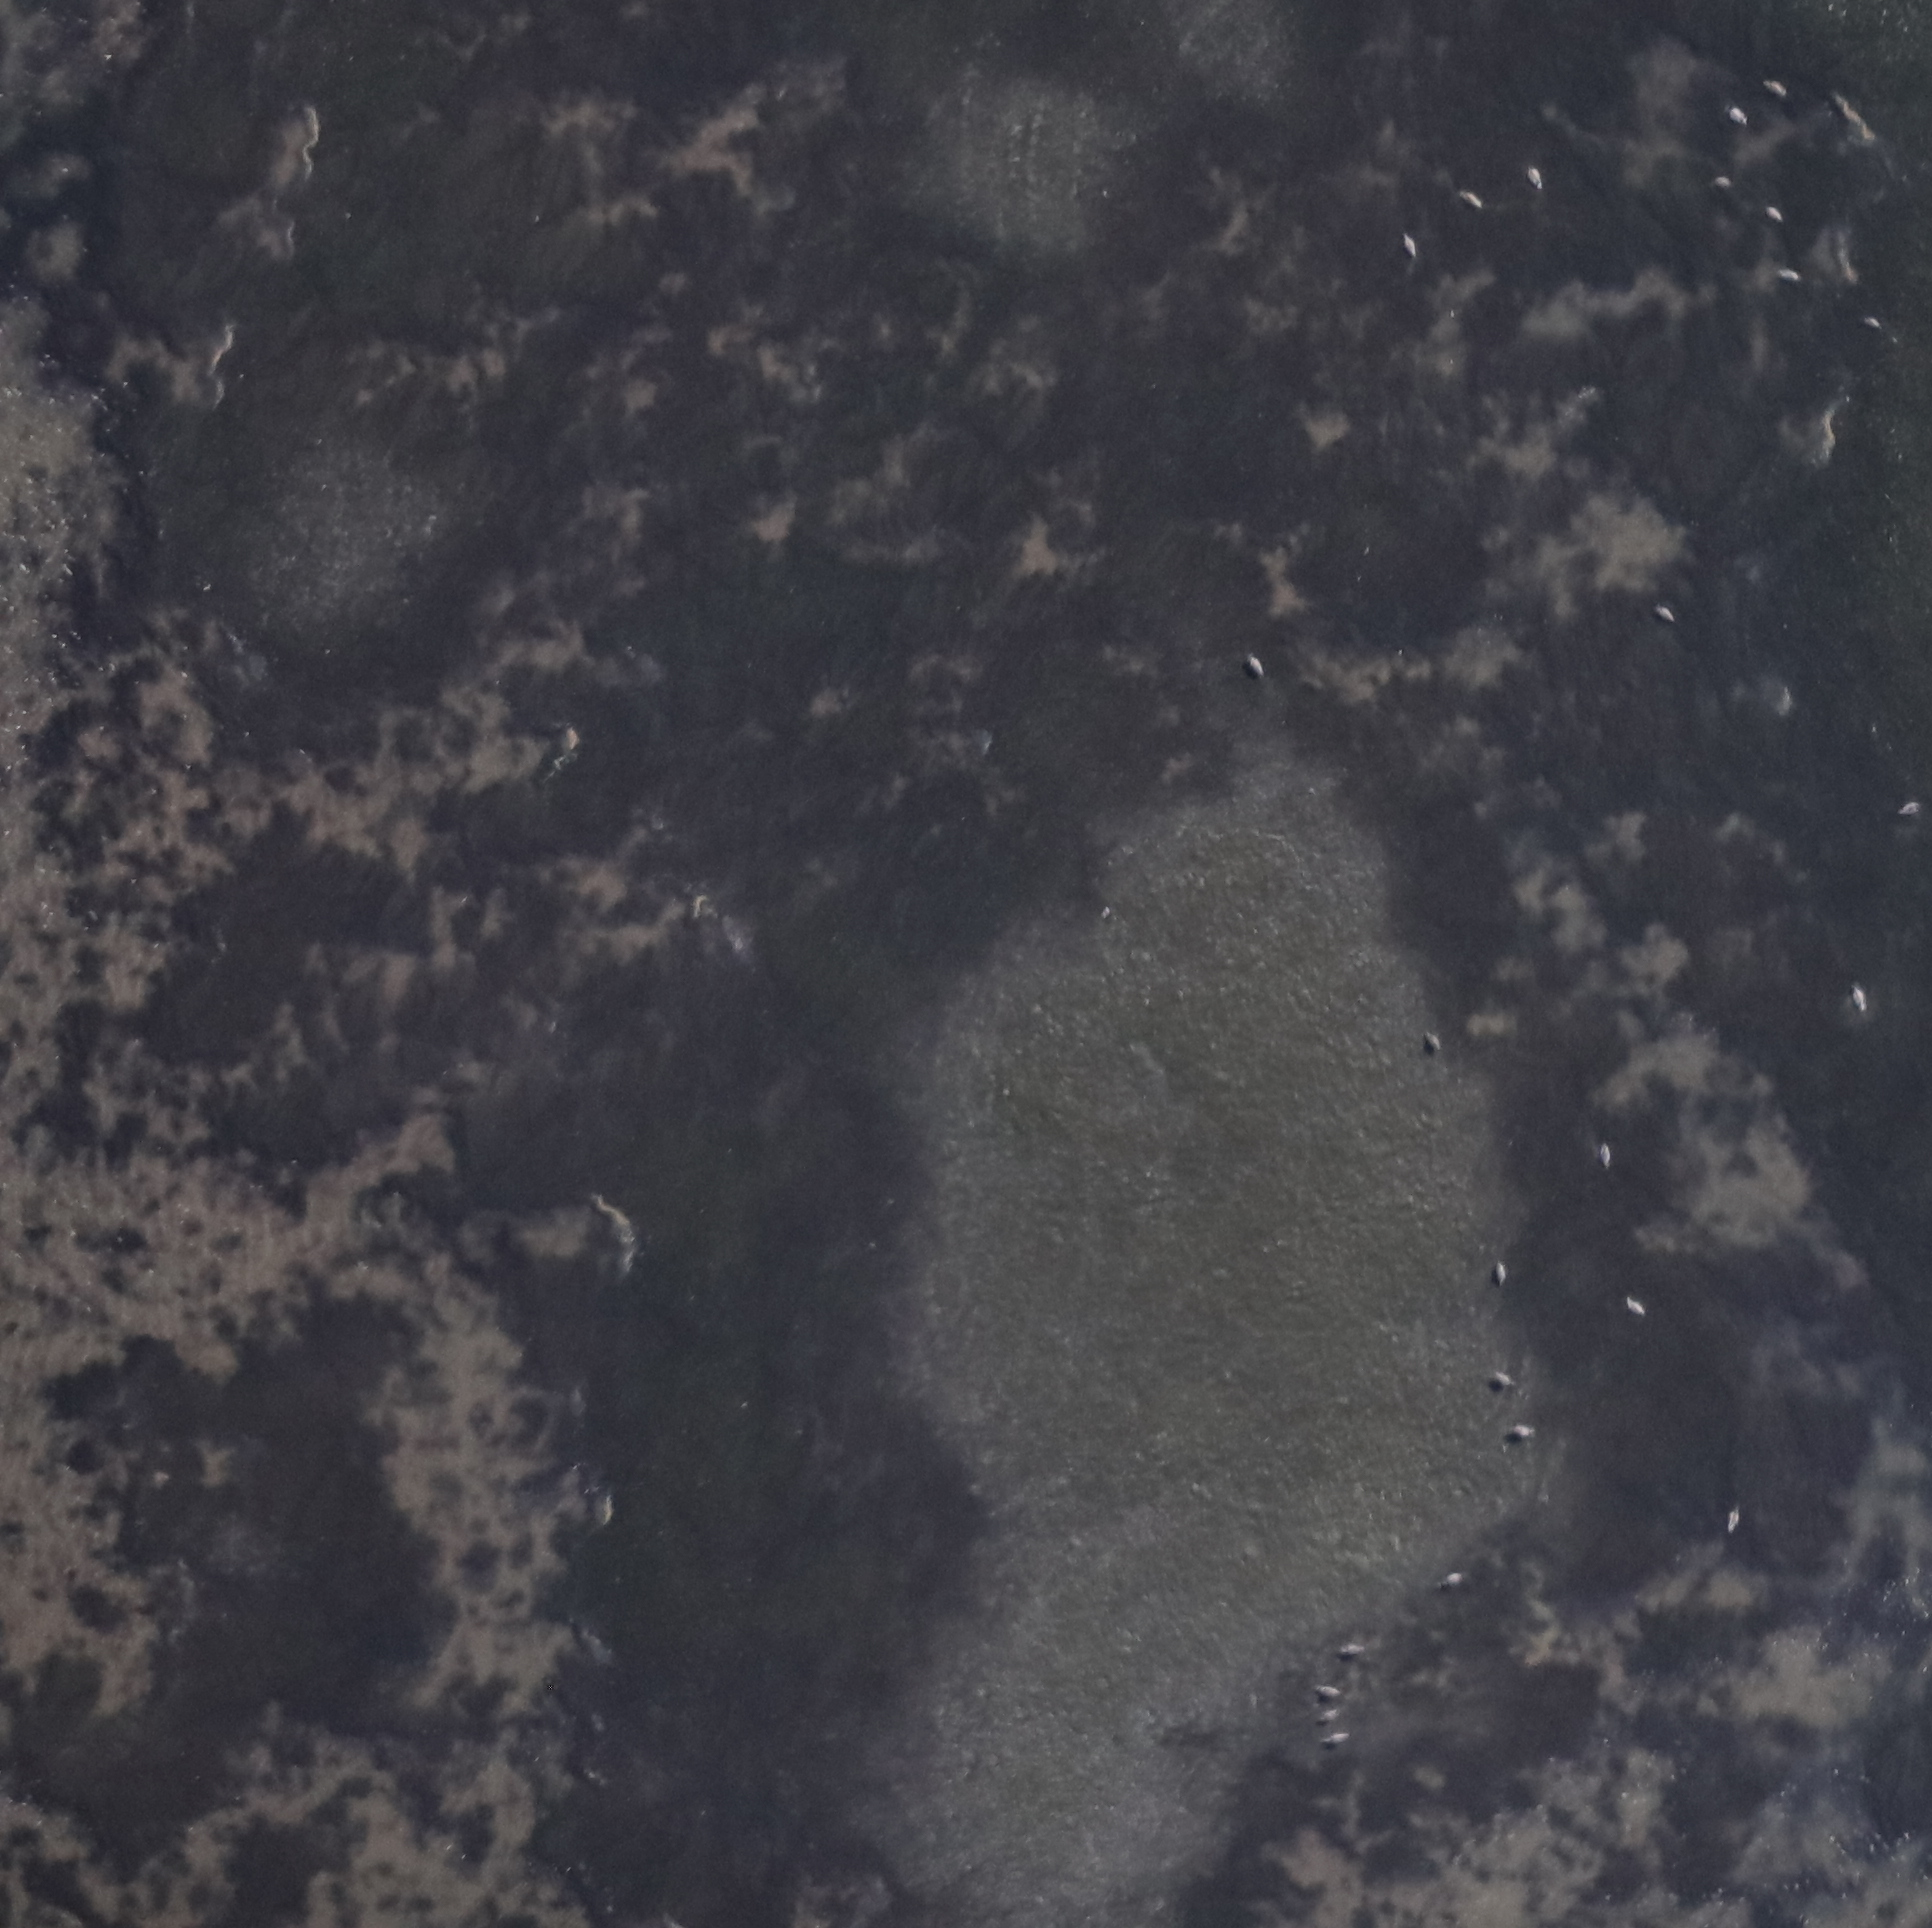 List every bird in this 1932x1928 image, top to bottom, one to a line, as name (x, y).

other bird (1777, 90)
other bird (1734, 115)
other bird (1537, 177)
other bird (1724, 182)
other bird (1471, 200)
other bird (1777, 214)
other bird (1406, 244)
other bird (1791, 279)
other bird (1869, 321)
other bird (1665, 611)
other bird (1255, 665)
other bird (1912, 808)
other bird (1855, 1000)
other bird (1434, 1040)
other bird (1603, 1161)
other bird (1502, 1275)
other bird (1638, 1306)
other bird (1502, 1380)
other bird (1524, 1432)
other bird (1731, 1520)
other bird (1458, 1579)
other bird (1353, 1652)
other bird (1332, 1694)
other bird (1326, 1719)
other bird (1339, 1739)